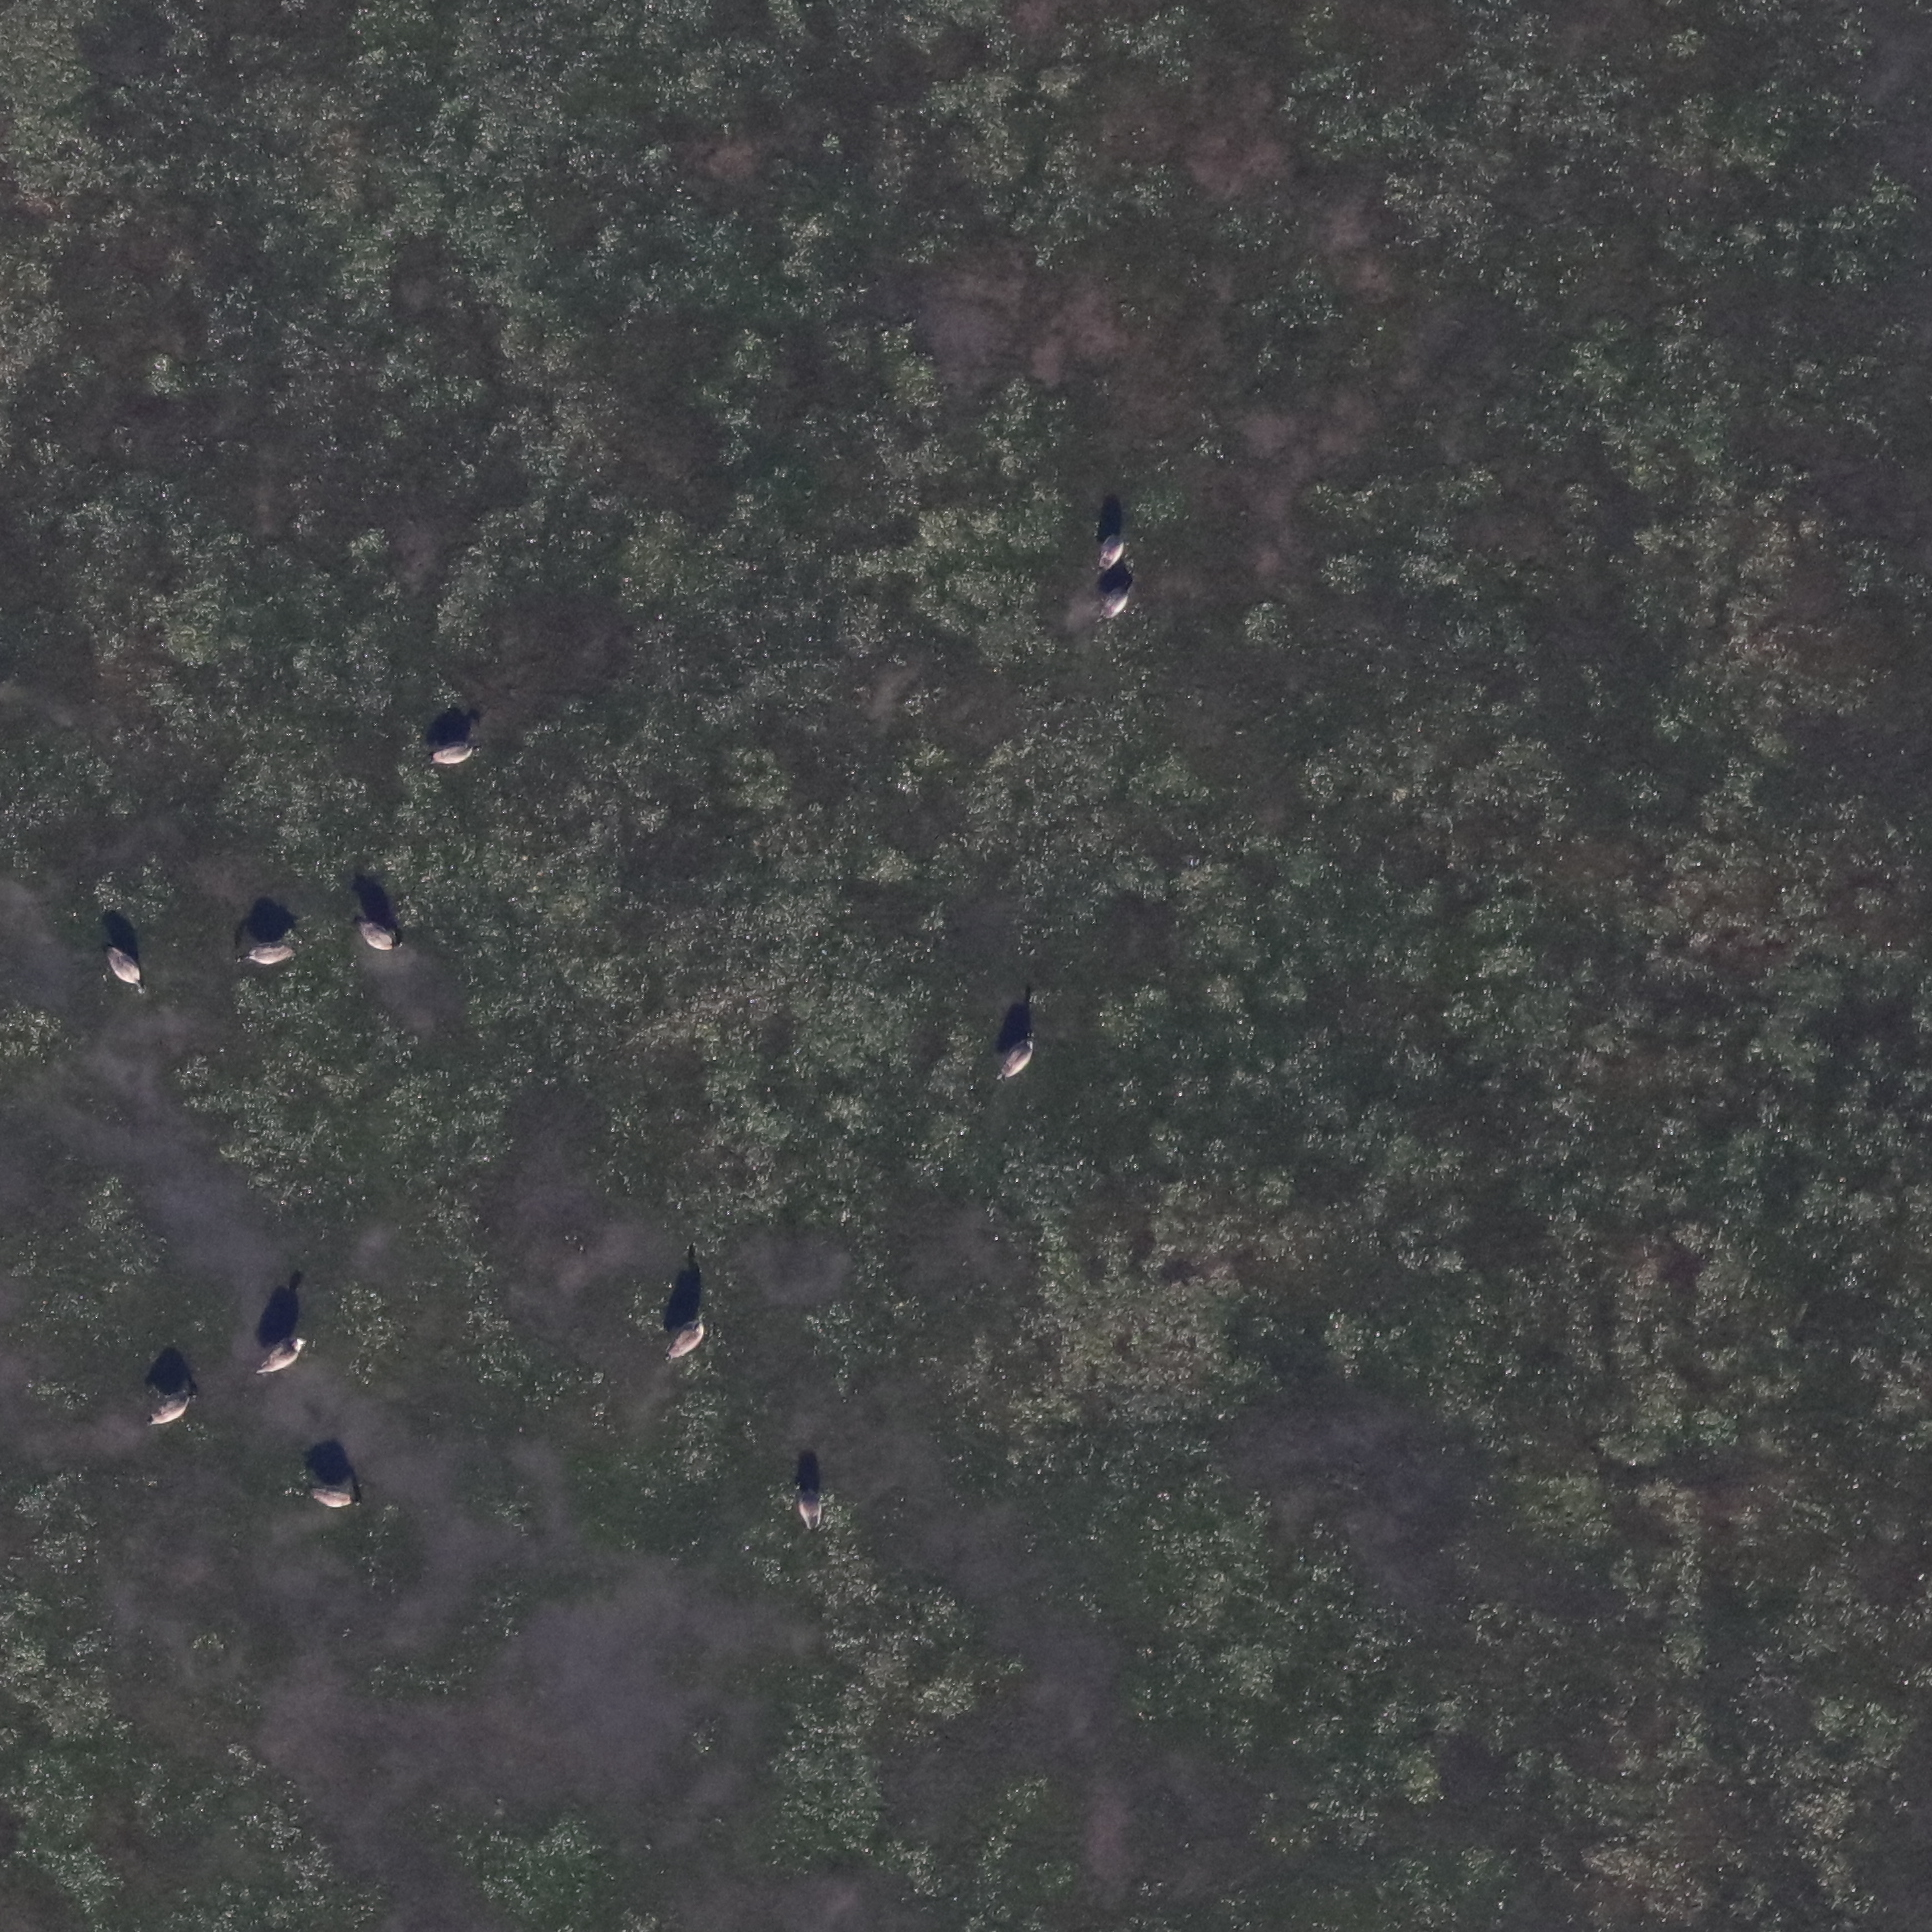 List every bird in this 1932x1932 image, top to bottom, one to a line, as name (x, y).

Canada goose (1111, 554)
Canada goose (1114, 600)
Canada goose (452, 751)
Canada goose (380, 937)
Canada goose (267, 953)
Canada goose (124, 967)
Canada goose (1014, 1061)
Canada goose (688, 1341)
Canada goose (280, 1354)
Canada goose (170, 1408)
Canada goose (334, 1496)
Canada goose (809, 1509)